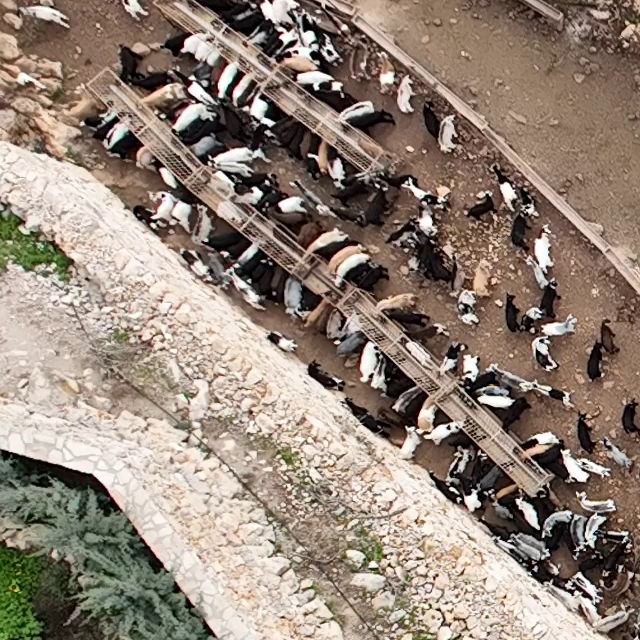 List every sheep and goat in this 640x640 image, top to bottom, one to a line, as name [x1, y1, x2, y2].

goat [122, 0, 151, 19]
goat [273, 0, 300, 25]
goat [255, 2, 278, 23]
goat [316, 3, 349, 34]
goat [212, 5, 256, 26]
goat [16, 6, 71, 29]
goat [297, 11, 320, 51]
goat [222, 12, 262, 34]
goat [242, 18, 274, 45]
goat [312, 19, 343, 66]
goat [258, 27, 284, 60]
goat [266, 28, 298, 60]
goat [161, 29, 205, 56]
goat [337, 31, 371, 81]
goat [181, 32, 210, 53]
goat [195, 39, 216, 61]
goat [115, 45, 140, 87]
goat [191, 46, 221, 86]
goat [269, 48, 319, 65]
goat [376, 52, 395, 95]
goat [210, 55, 228, 86]
goat [280, 58, 318, 71]
goat [217, 60, 239, 99]
goat [0, 63, 46, 92]
goat [169, 65, 219, 105]
goat [224, 66, 248, 100]
goat [233, 71, 257, 106]
goat [285, 71, 335, 85]
goat [129, 72, 176, 90]
goat [397, 73, 415, 113]
goat [297, 81, 343, 96]
goat [136, 85, 187, 107]
goat [249, 86, 276, 124]
goat [309, 89, 358, 111]
goat [157, 98, 192, 121]
goat [335, 100, 374, 123]
goat [79, 101, 115, 129]
goat [256, 103, 287, 133]
goat [423, 103, 441, 139]
goat [172, 104, 215, 131]
goat [221, 104, 246, 140]
goat [271, 110, 303, 133]
goat [340, 110, 396, 131]
goat [93, 112, 126, 138]
goat [438, 114, 456, 153]
goat [104, 115, 131, 151]
goat [181, 116, 218, 146]
goat [178, 118, 204, 137]
goat [276, 121, 301, 146]
goat [285, 121, 310, 160]
goat [299, 121, 315, 161]
goat [252, 125, 270, 164]
goat [108, 126, 145, 157]
goat [307, 131, 323, 177]
goat [189, 135, 221, 156]
goat [318, 136, 331, 175]
goat [124, 143, 144, 161]
goat [198, 144, 227, 164]
goat [327, 144, 346, 188]
goat [134, 146, 155, 166]
goat [208, 147, 254, 167]
goat [384, 148, 427, 178]
goat [154, 156, 178, 188]
goat [214, 162, 253, 177]
goat [490, 164, 517, 212]
goat [341, 170, 371, 185]
goat [212, 172, 261, 206]
goat [376, 172, 419, 187]
goat [240, 173, 279, 188]
goat [331, 175, 370, 206]
goat [402, 177, 444, 209]
goat [288, 179, 338, 219]
goat [173, 182, 202, 233]
goat [365, 184, 388, 227]
goat [256, 190, 286, 211]
goat [144, 192, 175, 226]
goat [467, 193, 494, 220]
goat [264, 195, 303, 213]
goat [134, 204, 164, 231]
goat [193, 205, 212, 245]
goat [417, 205, 437, 237]
goat [510, 205, 533, 251]
goat [329, 207, 365, 227]
goat [268, 214, 313, 227]
goat [385, 216, 417, 247]
goat [297, 221, 323, 254]
goat [533, 224, 554, 270]
goat [204, 227, 248, 248]
goat [306, 228, 348, 254]
goat [416, 231, 433, 265]
goat [223, 232, 256, 262]
goat [233, 238, 264, 267]
goat [315, 239, 360, 260]
goat [238, 241, 269, 276]
goat [328, 244, 364, 276]
goat [205, 247, 228, 283]
goat [178, 250, 215, 283]
goat [247, 250, 278, 282]
goat [429, 252, 451, 282]
goat [447, 253, 465, 292]
goat [334, 255, 369, 287]
goat [525, 256, 549, 289]
goat [272, 259, 287, 292]
goat [475, 259, 491, 297]
goat [257, 262, 276, 295]
goat [269, 262, 294, 303]
goat [340, 262, 370, 289]
goat [351, 265, 388, 296]
goat [223, 267, 265, 309]
goat [283, 271, 304, 314]
goat [540, 280, 561, 319]
goat [457, 289, 479, 326]
goat [293, 291, 333, 320]
goat [506, 292, 520, 333]
goat [373, 293, 415, 316]
goat [305, 297, 334, 330]
goat [325, 307, 345, 339]
goat [520, 308, 542, 334]
goat [342, 310, 361, 337]
goat [387, 310, 431, 327]
goat [542, 315, 577, 335]
goat [601, 318, 620, 354]
goat [404, 324, 449, 339]
goat [335, 327, 374, 357]
goat [265, 331, 298, 352]
goat [531, 335, 559, 371]
goat [400, 336, 434, 368]
goat [437, 341, 466, 377]
goat [586, 341, 604, 382]
goat [359, 342, 379, 383]
goat [370, 353, 386, 389]
goat [462, 353, 476, 389]
goat [308, 359, 345, 393]
goat [486, 364, 529, 391]
goat [467, 372, 495, 390]
goat [381, 377, 419, 398]
goat [392, 381, 432, 410]
goat [523, 382, 575, 408]
goat [406, 386, 437, 422]
goat [471, 387, 509, 397]
goat [417, 388, 444, 434]
goat [477, 394, 513, 407]
goat [502, 397, 529, 434]
goat [621, 398, 639, 433]
goat [342, 399, 389, 438]
goat [576, 410, 597, 451]
goat [424, 420, 465, 445]
goat [398, 426, 420, 461]
goat [514, 430, 563, 453]
goat [449, 431, 481, 449]
goat [600, 437, 632, 468]
goat [521, 443, 551, 459]
goat [534, 444, 566, 465]
goat [447, 446, 469, 485]
goat [560, 448, 590, 482]
goat [471, 450, 487, 485]
goat [577, 458, 611, 477]
goat [479, 462, 513, 489]
goat [547, 462, 571, 481]
goat [453, 469, 481, 513]
goat [427, 471, 463, 505]
goat [496, 483, 521, 498]
goat [539, 483, 554, 520]
goat [483, 489, 514, 519]
goat [575, 490, 617, 512]
goat [499, 491, 528, 506]
goat [516, 498, 539, 530]
goat [508, 503, 539, 537]
goat [541, 511, 572, 538]
goat [571, 514, 587, 551]
goat [585, 514, 607, 549]
goat [477, 517, 511, 539]
goat [592, 528, 628, 543]
goat [563, 530, 579, 561]
goat [508, 533, 539, 561]
goat [518, 533, 551, 560]
goat [491, 536, 531, 566]
goat [602, 539, 629, 576]
goat [577, 552, 602, 571]
goat [542, 558, 559, 577]
goat [525, 567, 575, 589]
goat [573, 572, 603, 605]
goat [599, 573, 633, 597]
goat [543, 580, 578, 611]
goat [574, 590, 601, 624]
goat [593, 604, 635, 633]
goat [634, 607, 639, 639]
goat [621, 634, 639, 639]